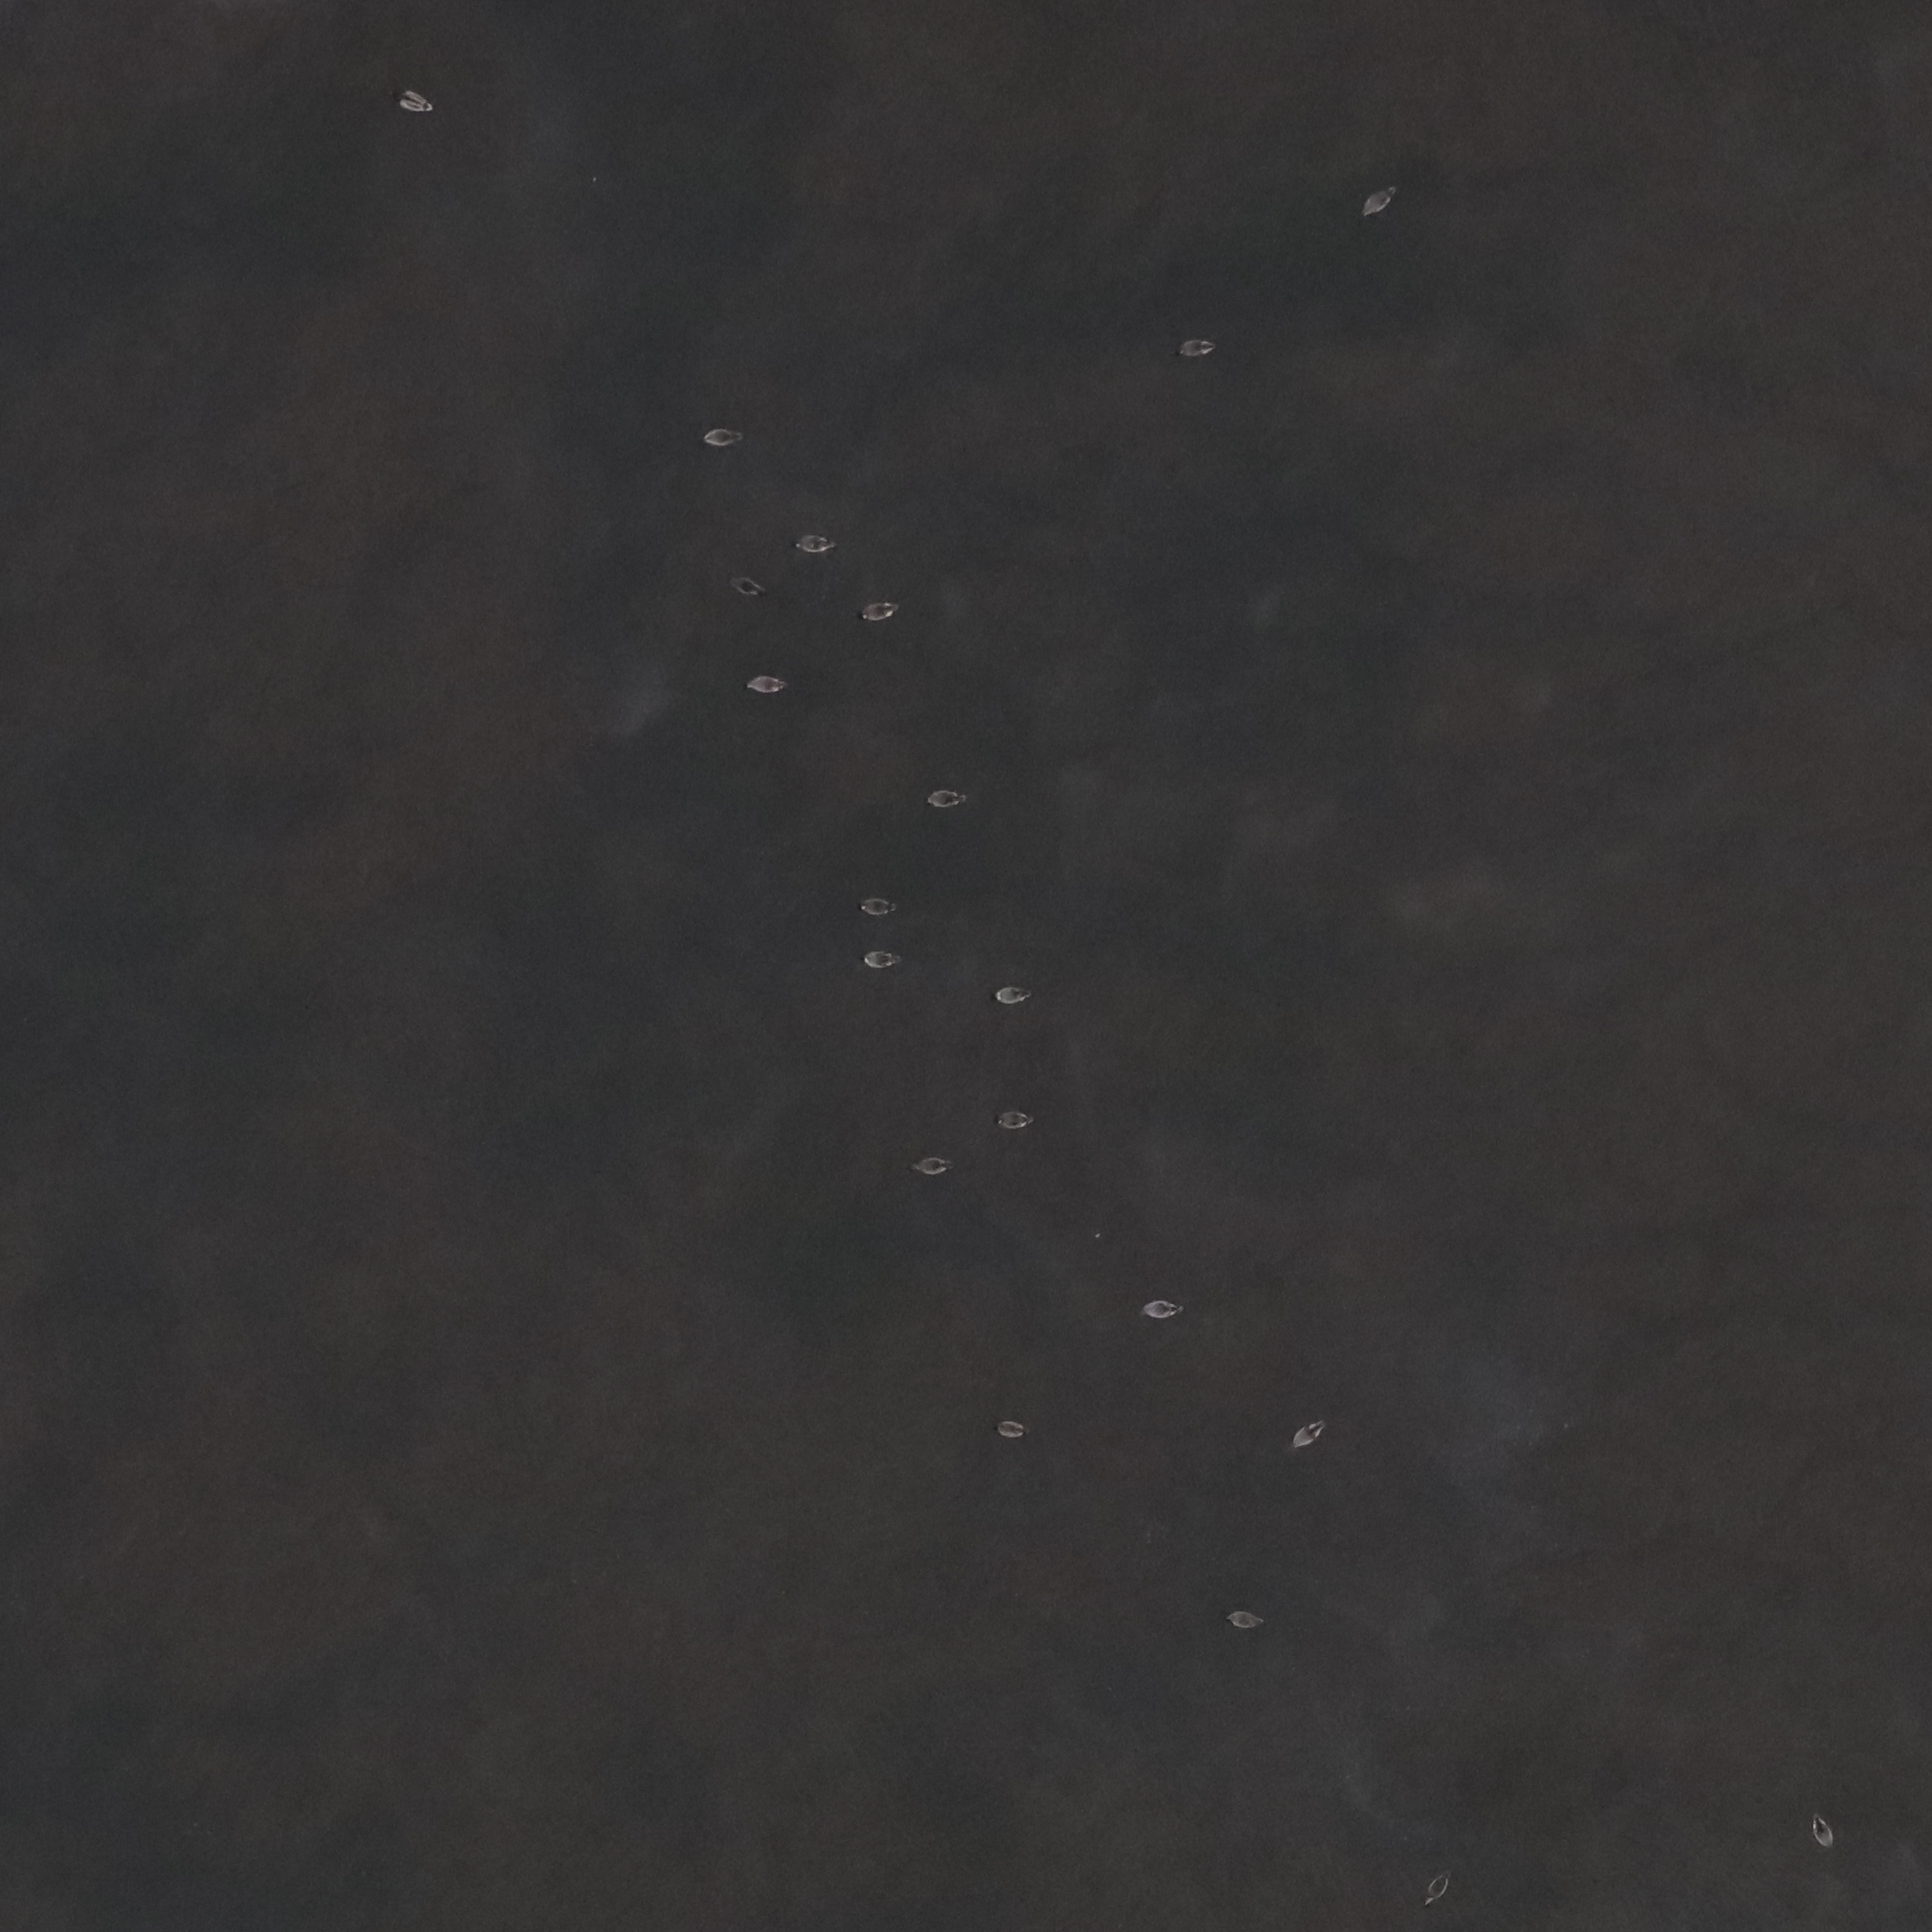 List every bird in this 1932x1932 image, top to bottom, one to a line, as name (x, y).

other bird (413, 91)
other bird (1371, 196)
other bird (1195, 344)
other bird (729, 434)
other bird (813, 537)
other bird (744, 582)
other bird (879, 611)
other bird (766, 682)
other bird (946, 806)
other bird (872, 900)
other bird (887, 961)
other bird (1017, 1003)
other bird (1018, 1129)
other bird (944, 1168)
other bird (1166, 1310)
other bird (1017, 1434)
other bird (1304, 1437)
other bird (1242, 1622)
other bird (1827, 1831)
other bird (1438, 1889)